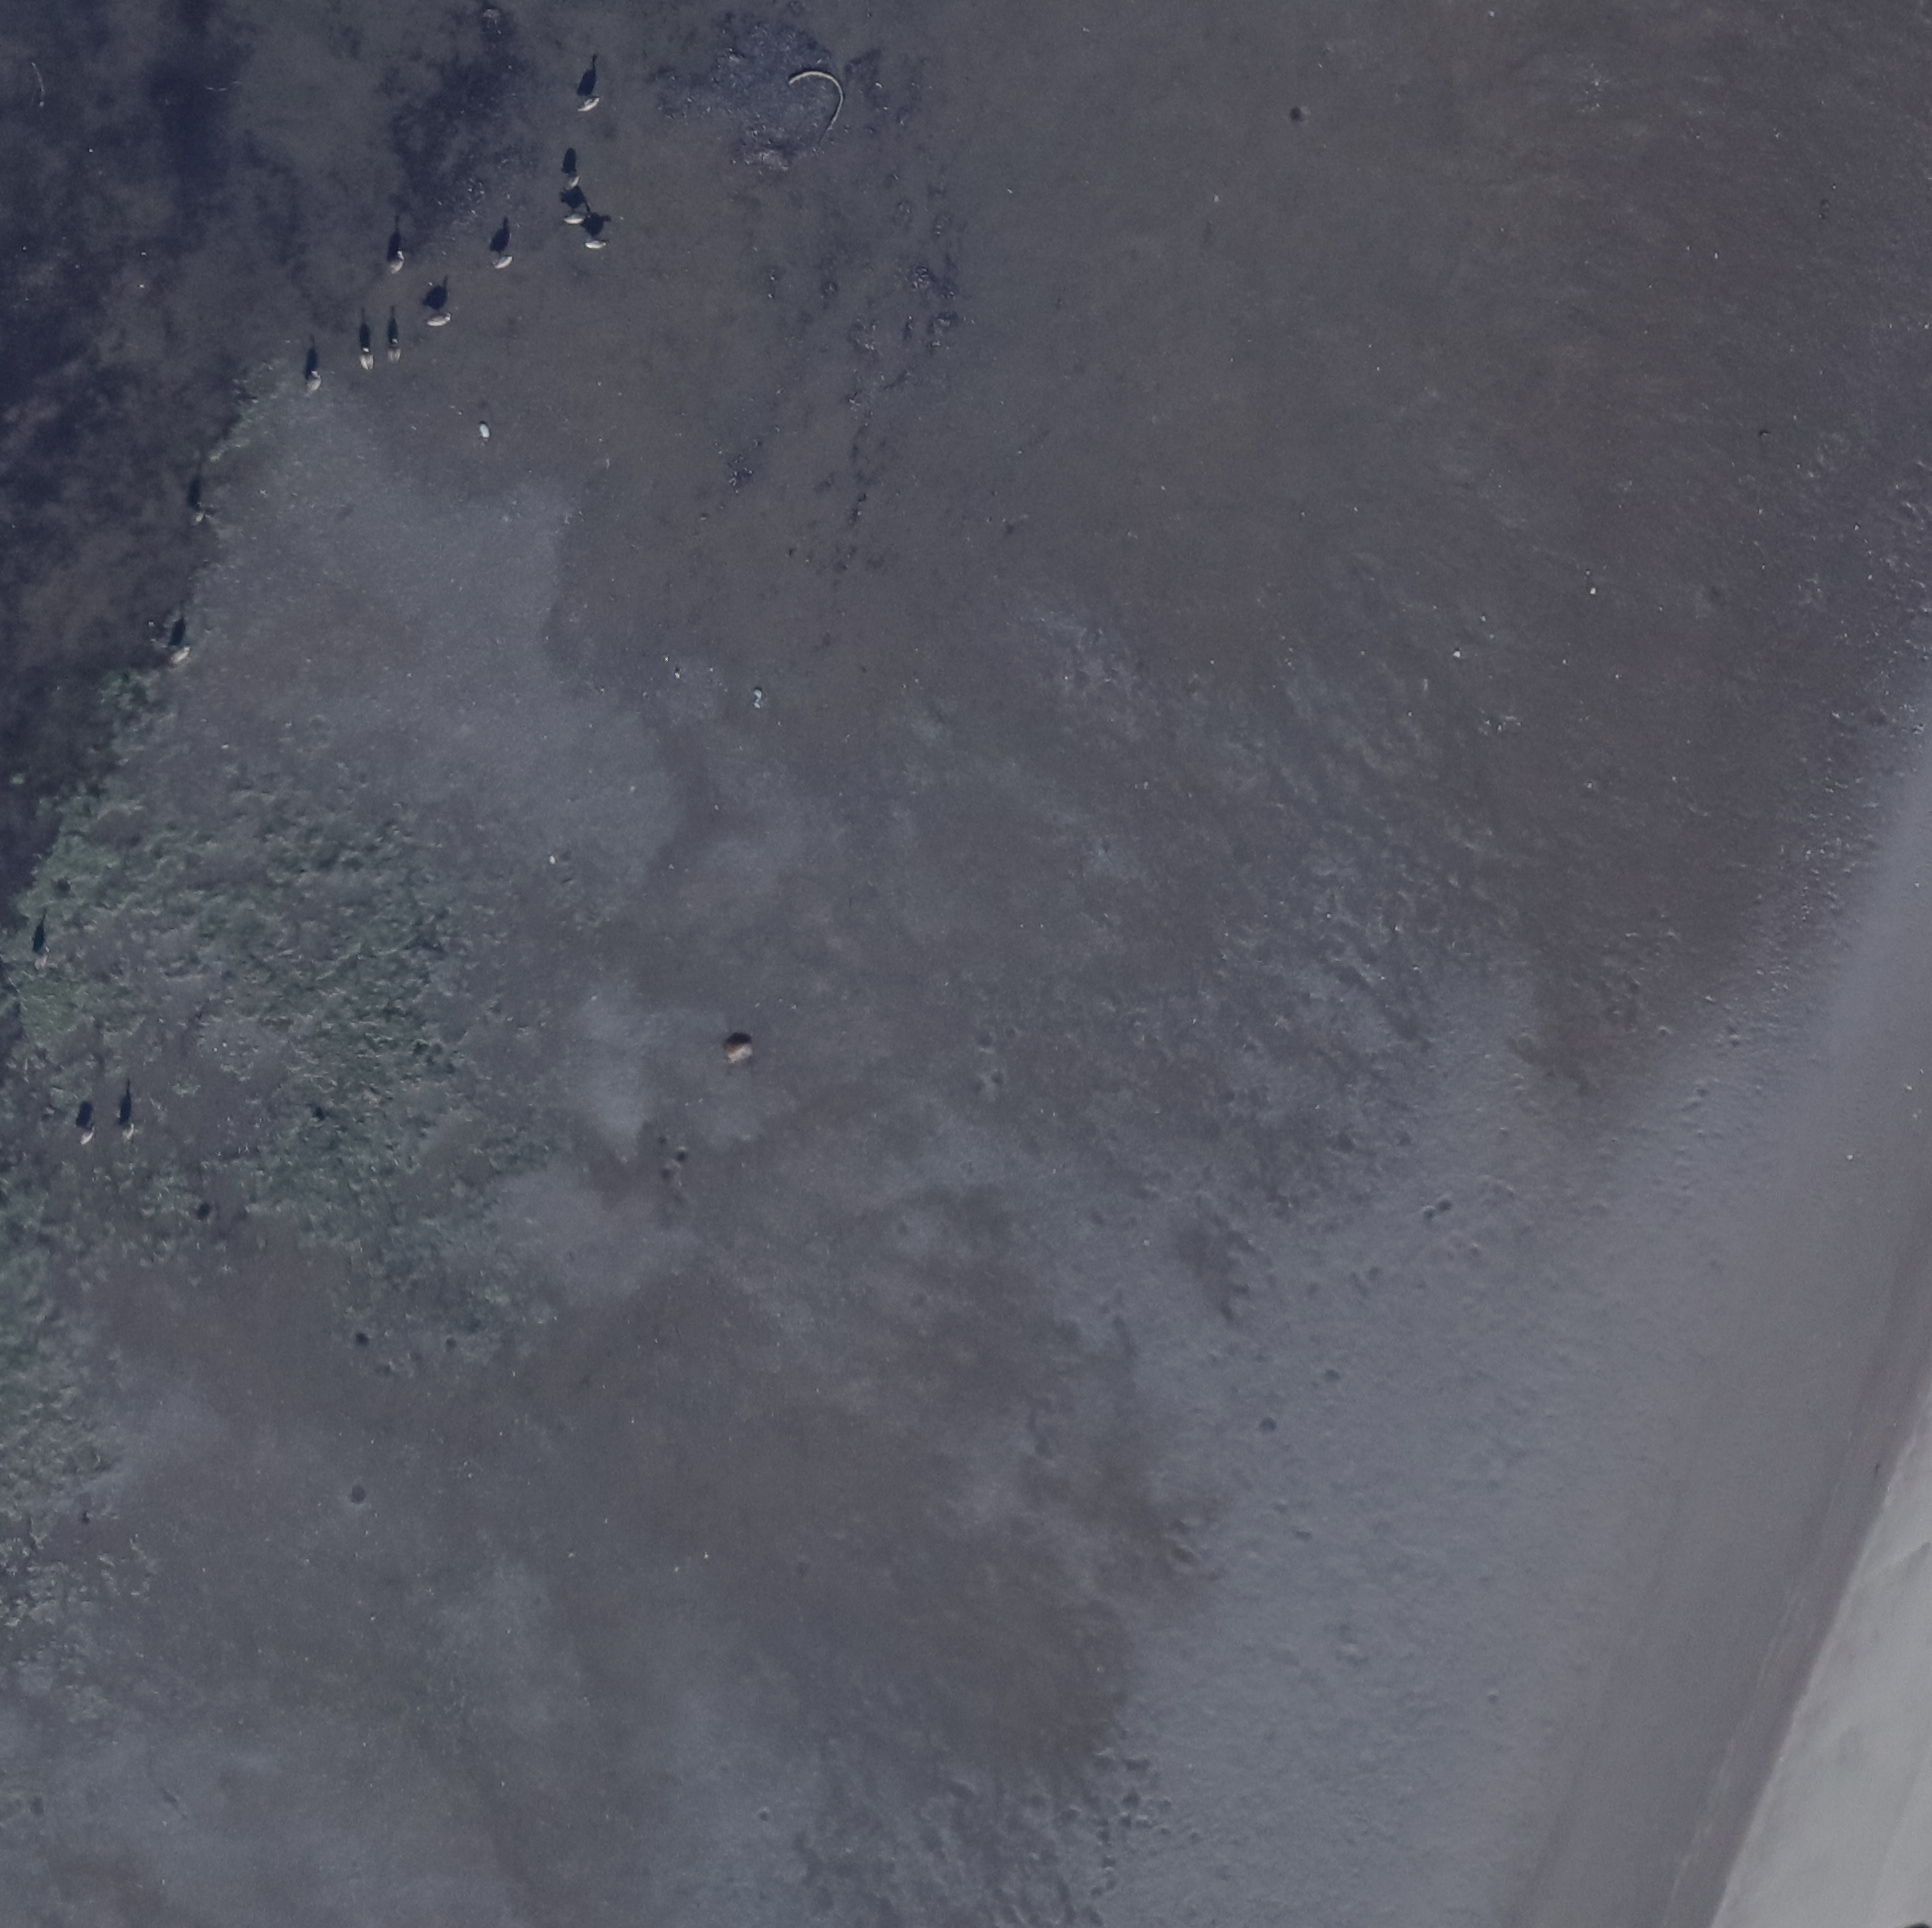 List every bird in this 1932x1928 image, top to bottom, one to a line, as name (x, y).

Canada goose (587, 103)
Canada goose (571, 183)
Canada goose (575, 218)
Canada goose (598, 243)
Canada goose (396, 262)
Canada goose (502, 263)
Canada goose (440, 320)
Canada goose (392, 351)
Canada goose (363, 362)
Canada goose (310, 380)
Canada goose (195, 515)
Canada goose (178, 653)
Canada goose (41, 961)
Canada goose (128, 1132)
Canada goose (85, 1135)